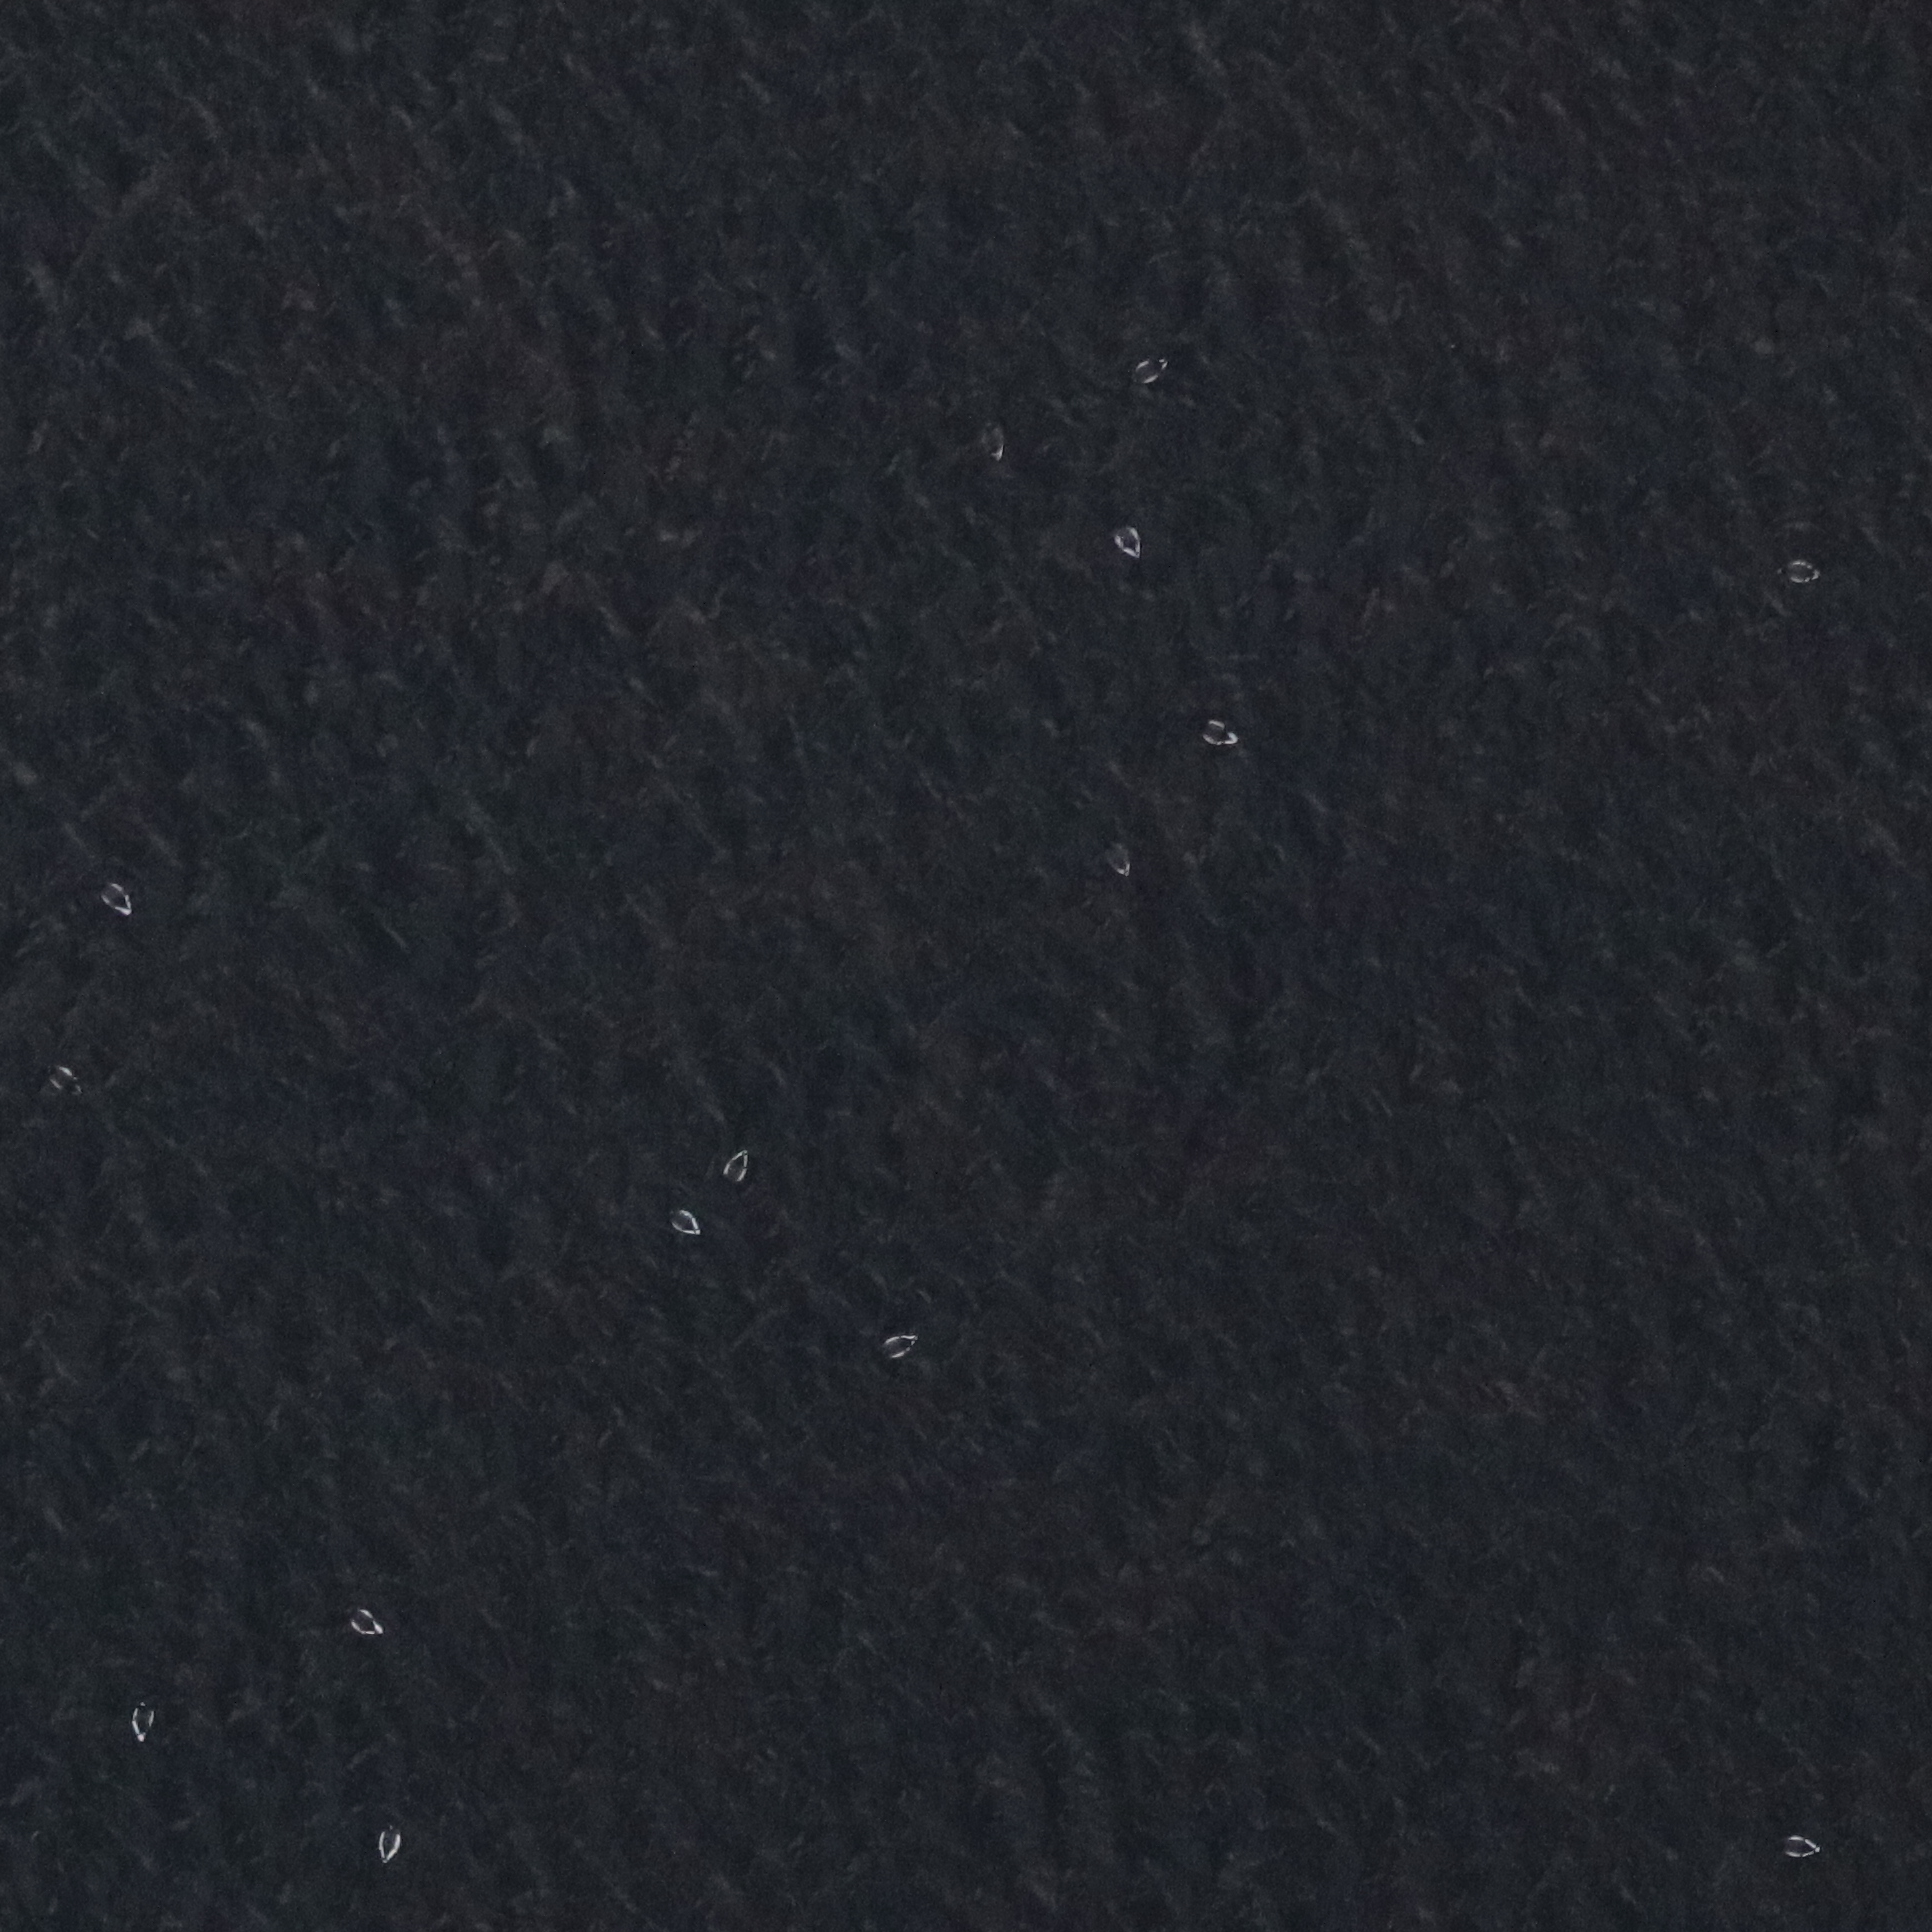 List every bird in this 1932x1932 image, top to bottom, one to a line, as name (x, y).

brant (1148, 369)
brant (993, 441)
brant (1127, 538)
brant (1798, 572)
brant (1216, 733)
brant (1117, 860)
brant (114, 894)
brant (63, 1081)
brant (736, 1169)
brant (683, 1222)
brant (897, 1346)
brant (364, 1622)
brant (143, 1719)
brant (390, 1843)
brant (1797, 1848)